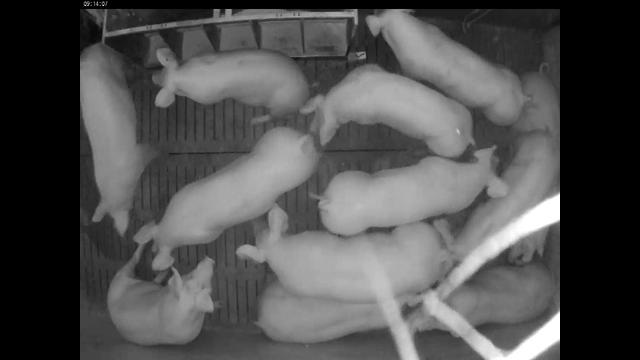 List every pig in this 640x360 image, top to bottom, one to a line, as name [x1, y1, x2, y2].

pig [364, 10, 532, 127]
pig [80, 41, 163, 237]
pig [153, 43, 319, 128]
pig [505, 61, 559, 266]
pig [298, 62, 475, 160]
pig [134, 127, 324, 272]
pig [433, 128, 558, 264]
pig [308, 144, 508, 236]
pig [234, 202, 454, 302]
pig [105, 243, 217, 347]
pig [405, 263, 557, 338]
pig [253, 281, 422, 346]